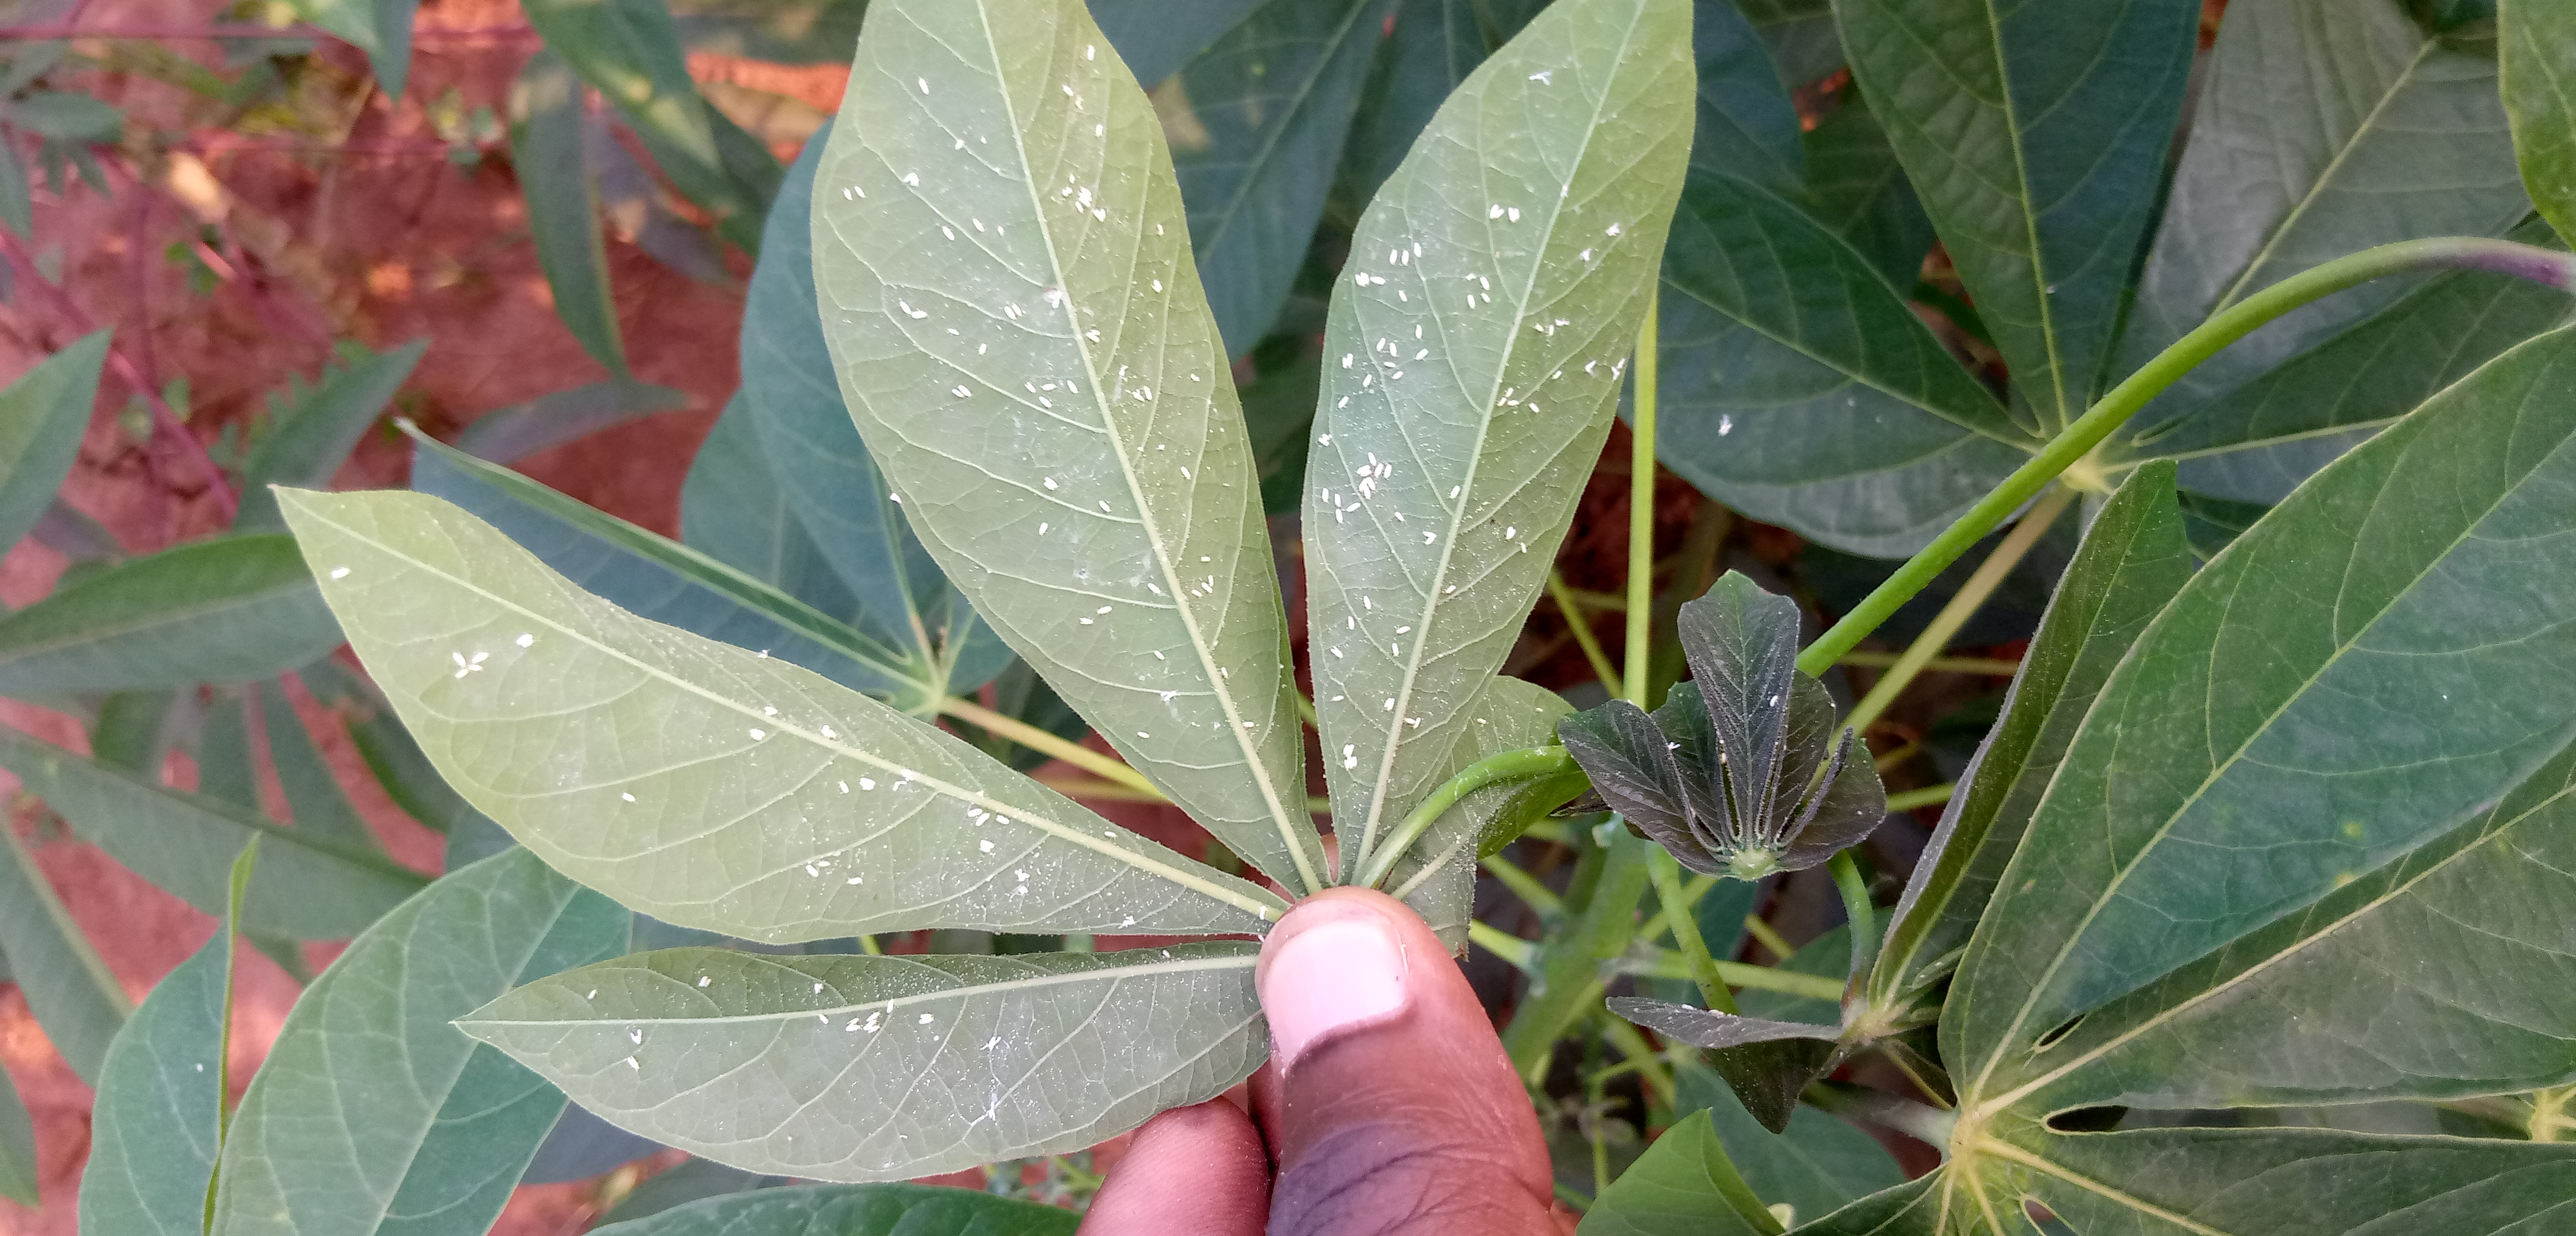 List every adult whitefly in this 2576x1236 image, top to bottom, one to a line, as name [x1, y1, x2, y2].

whitefly [1084, 40, 1095, 62]
whitefly [1525, 69, 1552, 88]
whitefly [914, 75, 933, 96]
whitefly [1060, 83, 1074, 96]
whitefly [1074, 95, 1086, 109]
whitefly [1094, 120, 1104, 139]
whitefly [977, 133, 990, 146]
whitefly [952, 137, 967, 151]
whitefly [901, 169, 921, 189]
whitefly [1068, 171, 1075, 185]
whitefly [1557, 182, 1571, 199]
whitefly [1078, 183, 1094, 196]
whitefly [853, 184, 867, 199]
whitefly [1066, 185, 1074, 195]
whitefly [840, 186, 853, 201]
whitefly [1061, 188, 1068, 198]
whitefly [1078, 191, 1092, 207]
whitefly [1073, 200, 1085, 214]
whitefly [1489, 203, 1499, 220]
whitefly [1508, 207, 1516, 223]
whitefly [1090, 208, 1108, 223]
whitefly [1514, 208, 1520, 221]
whitefly [1495, 209, 1504, 220]
whitefly [971, 216, 986, 232]
whitefly [1156, 219, 1166, 236]
whitefly [1603, 221, 1621, 238]
whitefly [940, 224, 956, 241]
whitefly [995, 225, 1007, 238]
whitefly [1412, 239, 1425, 260]
whitefly [1387, 245, 1398, 267]
whitefly [1578, 245, 1591, 264]
whitefly [1400, 247, 1410, 269]
whitefly [1464, 270, 1477, 283]
whitefly [1359, 271, 1369, 286]
whitefly [1355, 273, 1365, 288]
whitefly [1477, 274, 1491, 291]
whitefly [1369, 275, 1386, 286]
whitefly [1150, 276, 1165, 294]
whitefly [2045, 284, 2057, 295]
whitefly [1046, 286, 1063, 310]
whitefly [1397, 288, 1410, 304]
whitefly [1479, 292, 1492, 304]
whitefly [1464, 292, 1478, 311]
whitefly [898, 298, 911, 316]
whitefly [1012, 302, 1025, 318]
whitefly [1003, 304, 1018, 321]
whitefly [911, 310, 929, 320]
whitefly [1554, 317, 1571, 328]
whitefly [1532, 321, 1544, 333]
whitefly [1414, 323, 1425, 340]
whitefly [1548, 323, 1555, 337]
whitefly [944, 326, 961, 337]
whitefly [1090, 327, 1101, 336]
whitefly [1084, 330, 1100, 344]
whitefly [1376, 335, 1387, 354]
whitefly [976, 339, 990, 358]
whitefly [1388, 341, 1397, 358]
whitefly [1414, 346, 1430, 362]
whitefly [1347, 350, 1355, 368]
whitefly [1340, 355, 1347, 369]
whitefly [1616, 355, 1626, 370]
whitefly [1582, 357, 1598, 376]
whitefly [1383, 360, 1397, 368]
whitefly [1610, 366, 1620, 382]
whitefly [1551, 369, 1563, 382]
whitefly [1188, 370, 1204, 384]
whitefly [1390, 370, 1404, 380]
whitefly [1361, 371, 1372, 389]
whitefly [1065, 378, 1081, 395]
whitefly [1023, 380, 1037, 393]
whitefly [1038, 381, 1058, 391]
whitefly [956, 382, 973, 398]
whitefly [1142, 383, 1155, 401]
whitefly [1130, 386, 1146, 402]
whitefly [1504, 386, 1515, 398]
whitefly [950, 388, 964, 398]
whitefly [1037, 393, 1053, 409]
whitefly [1337, 394, 1350, 409]
whitefly [1495, 398, 1507, 407]
whitefly [1506, 398, 1520, 406]
whitefly [1527, 402, 1541, 413]
whitefly [1714, 411, 1735, 442]
whitefly [1321, 433, 1331, 440]
whitefly [1318, 437, 1330, 447]
whitefly [1156, 442, 1167, 451]
whitefly [1135, 445, 1146, 454]
whitefly [1368, 451, 1377, 466]
whitefly [1375, 462, 1384, 477]
whitefly [1179, 463, 1193, 482]
whitefly [1383, 463, 1394, 479]
whitefly [1038, 473, 1060, 492]
whitefly [1367, 476, 1376, 491]
whitefly [1358, 477, 1368, 493]
whitefly [1450, 484, 1461, 501]
whitefly [1363, 485, 1372, 501]
whitefly [1321, 486, 1331, 503]
whitefly [888, 491, 904, 505]
whitefly [1333, 491, 1342, 507]
whitefly [1097, 497, 1112, 514]
whitefly [1347, 500, 1362, 512]
whitefly [1334, 507, 1345, 524]
whitefly [1394, 510, 1405, 523]
whitefly [1036, 520, 1050, 536]
whitefly [1504, 521, 1519, 543]
whitefly [1422, 530, 1436, 537]
whitefly [1424, 536, 1436, 546]
whitefly [1519, 541, 1529, 556]
whitefly [1198, 555, 1212, 563]
whitefly [328, 564, 354, 581]
whitefly [1207, 573, 1215, 586]
whitefly [1144, 581, 1162, 596]
whitefly [1200, 581, 1215, 595]
whitefly [1444, 582, 1459, 596]
whitefly [1191, 587, 1203, 597]
whitefly [1361, 593, 1374, 612]
whitefly [1095, 603, 1113, 615]
whitefly [1346, 612, 1357, 632]
whitefly [1077, 614, 1094, 627]
whitefly [1394, 624, 1412, 637]
whitefly [513, 630, 533, 650]
whitefly [1390, 639, 1401, 657]
whitefly [1329, 643, 1345, 659]
whitefly [1151, 647, 1166, 662]
whitefly [450, 648, 467, 667]
whitefly [471, 650, 491, 663]
whitefly [466, 663, 484, 673]
whitefly [1220, 664, 1231, 680]
whitefly [452, 668, 468, 680]
whitefly [1159, 686, 1179, 704]
whitefly [1329, 693, 1345, 702]
whitefly [1769, 694, 1779, 707]
whitefly [1382, 696, 1397, 713]
whitefly [1828, 702, 1837, 708]
whitefly [761, 704, 778, 717]
whitefly [1533, 705, 1544, 715]
whitefly [1414, 715, 1423, 731]
whitefly [1403, 715, 1416, 725]
whitefly [1475, 716, 1487, 726]
whitefly [1241, 719, 1256, 729]
whitefly [817, 721, 838, 740]
whitefly [746, 725, 766, 743]
whitefly [1135, 729, 1153, 742]
whitefly [1665, 740, 1681, 750]
whitefly [1342, 742, 1354, 756]
whitefly [1350, 754, 1360, 769]
whitefly [1343, 756, 1351, 770]
whitefly [856, 775, 876, 794]
whitefly [837, 777, 852, 796]
whitefly [889, 778, 909, 791]
whitefly [618, 791, 641, 805]
whitefly [966, 807, 983, 820]
whitefly [1855, 809, 1864, 816]
whitefly [975, 811, 992, 829]
whitefly [994, 812, 1011, 825]
whitefly [1101, 829, 1119, 839]
whitefly [978, 838, 996, 854]
whitefly [816, 858, 831, 868]
whitefly [804, 862, 819, 879]
whitefly [1011, 864, 1032, 883]
whitefly [843, 875, 865, 886]
whitefly [1017, 883, 1030, 895]
whitefly [1257, 901, 1267, 921]
whitefly [1114, 911, 1139, 929]
whitefly [1256, 934, 1267, 942]
whitefly [1158, 946, 1173, 962]
whitefly [697, 972, 714, 992]
whitefly [811, 979, 829, 997]
whitefly [584, 986, 600, 1000]
whitefly [885, 996, 896, 1014]
whitefly [815, 1010, 830, 1025]
whitefly [866, 1010, 881, 1021]
whitefly [918, 1011, 936, 1018]
whitefly [846, 1016, 860, 1025]
whitefly [917, 1017, 935, 1025]
whitefly [862, 1018, 879, 1031]
whitefly [869, 1023, 882, 1035]
whitefly [846, 1025, 860, 1031]
whitefly [626, 1027, 645, 1047]
whitefly [978, 1032, 1004, 1056]
whitefly [625, 1054, 641, 1071]
whitefly [193, 1060, 211, 1075]